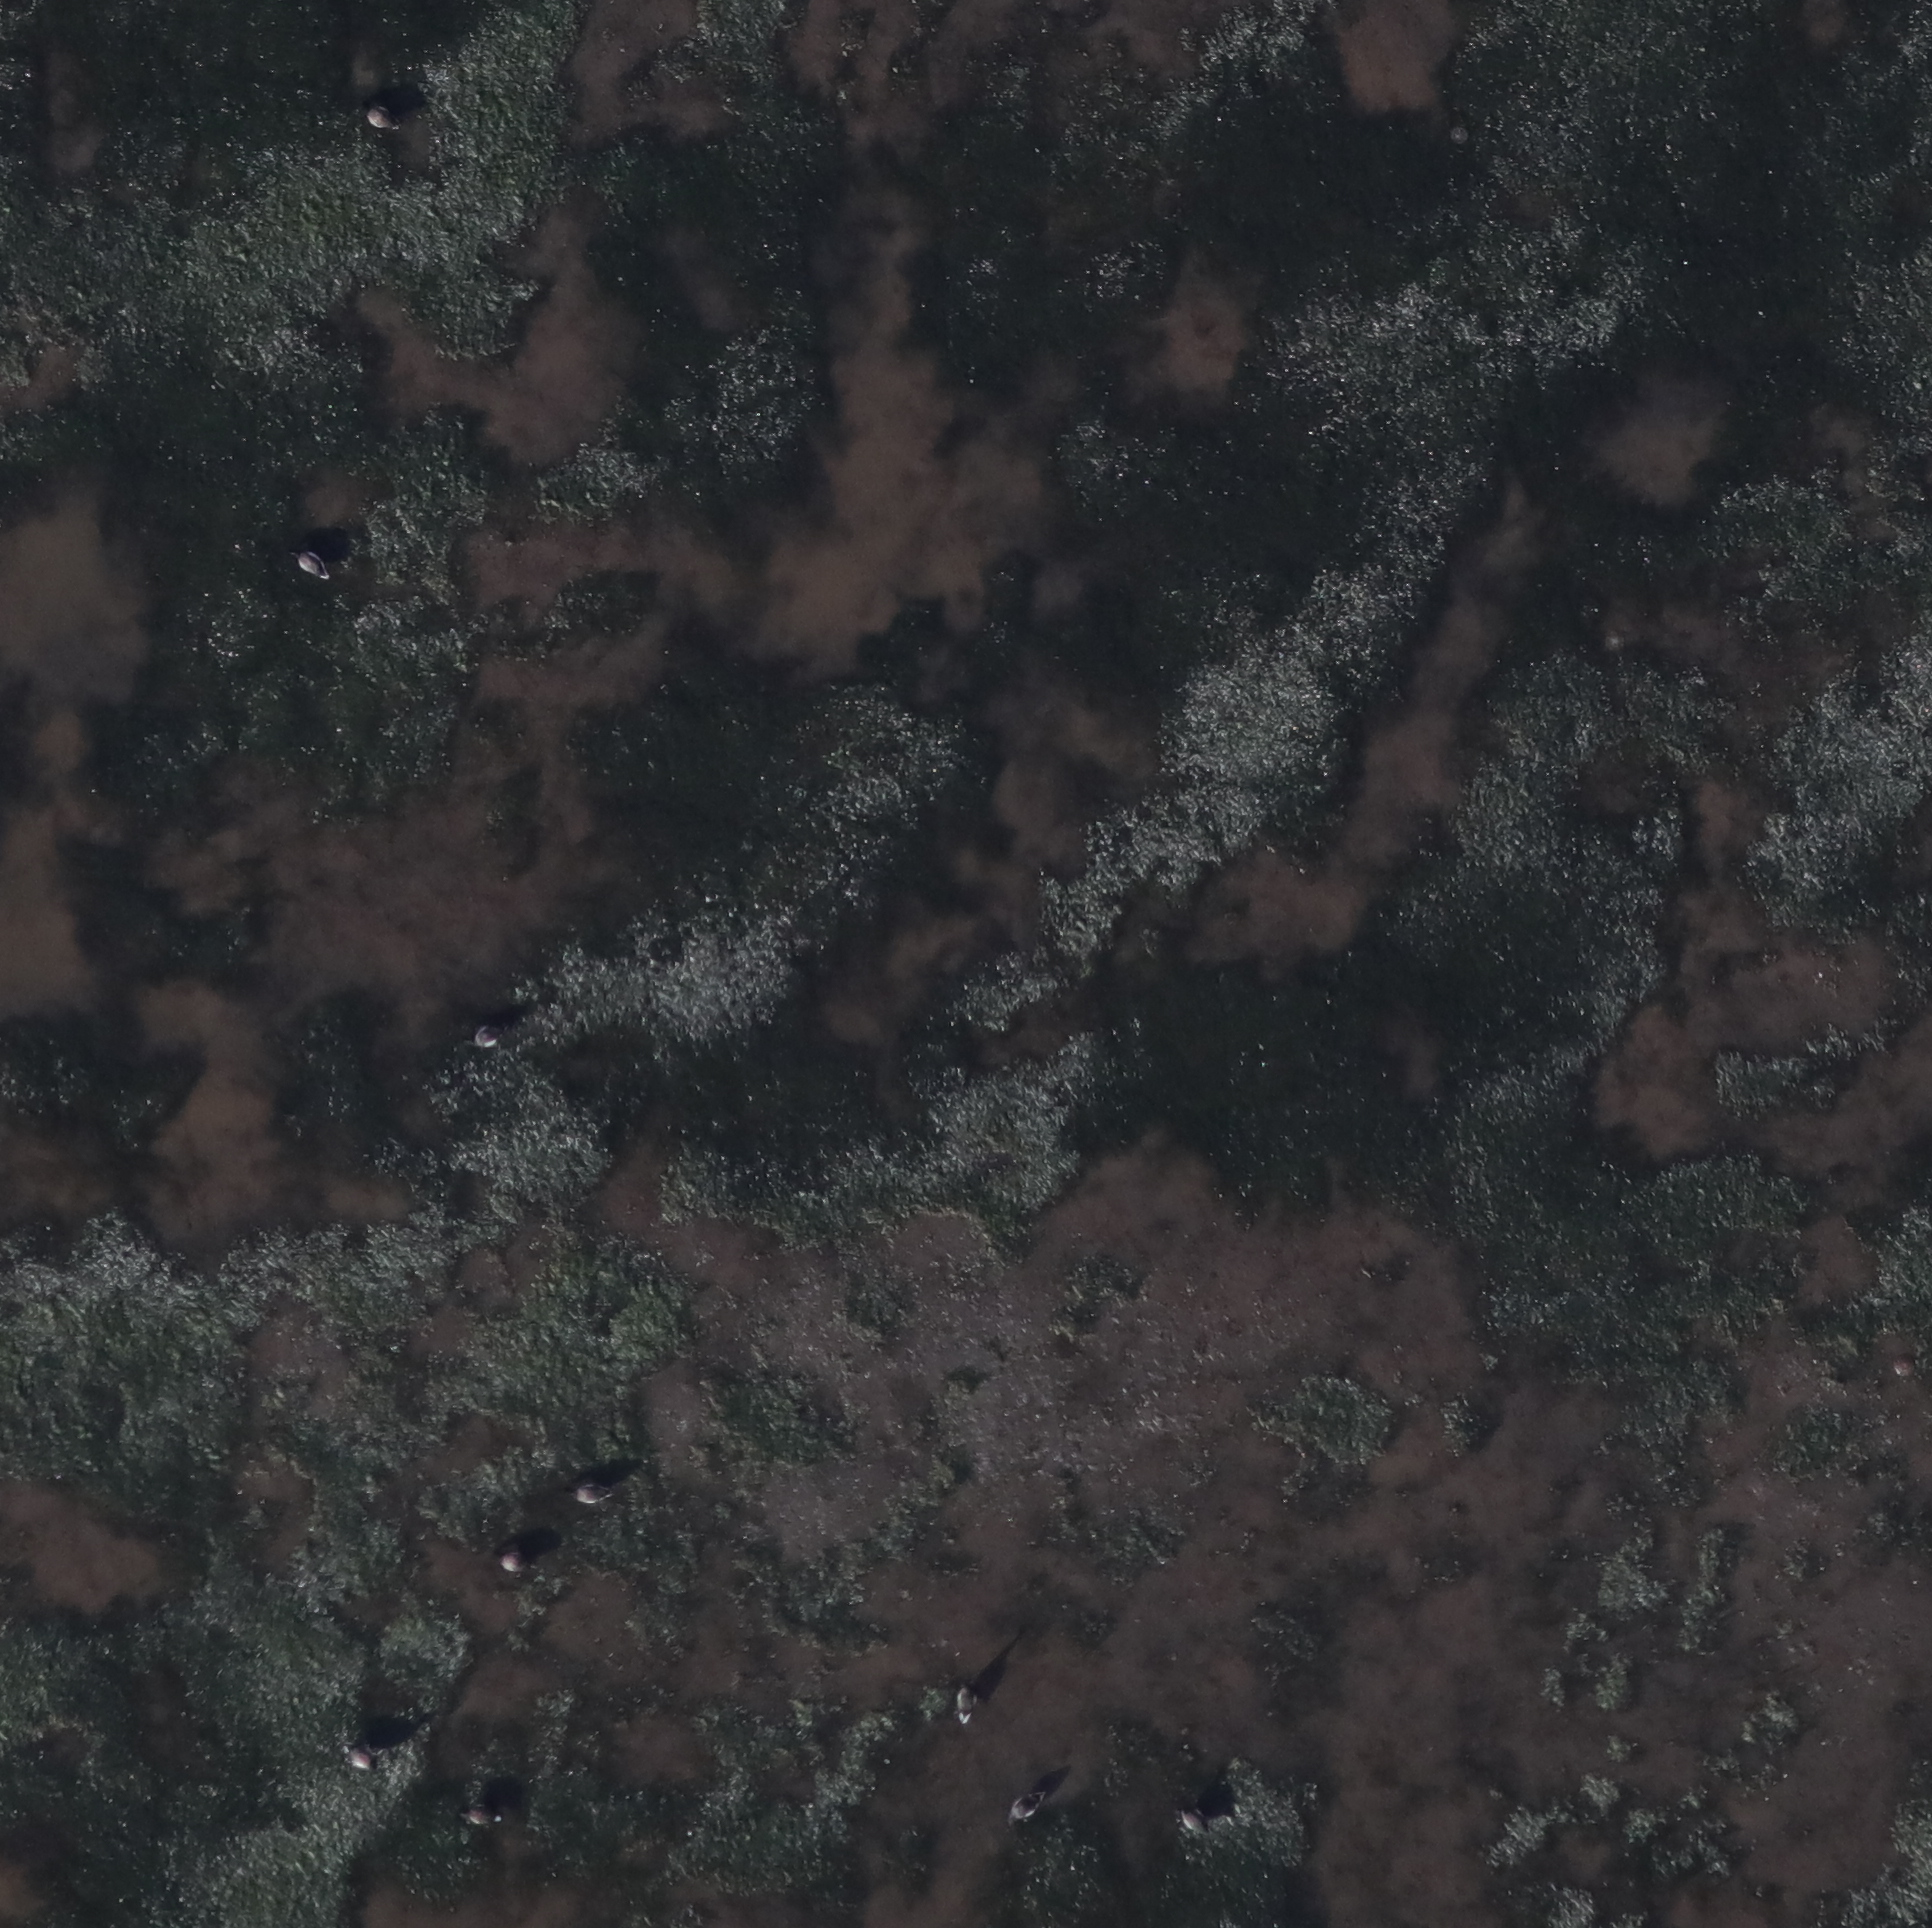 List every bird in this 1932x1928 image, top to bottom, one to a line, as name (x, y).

brant (379, 116)
brant (311, 561)
brant (485, 1034)
brant (590, 1491)
brant (512, 1561)
brant (962, 1702)
brant (360, 1759)
brant (1026, 1806)
brant (483, 1811)
brant (1195, 1821)